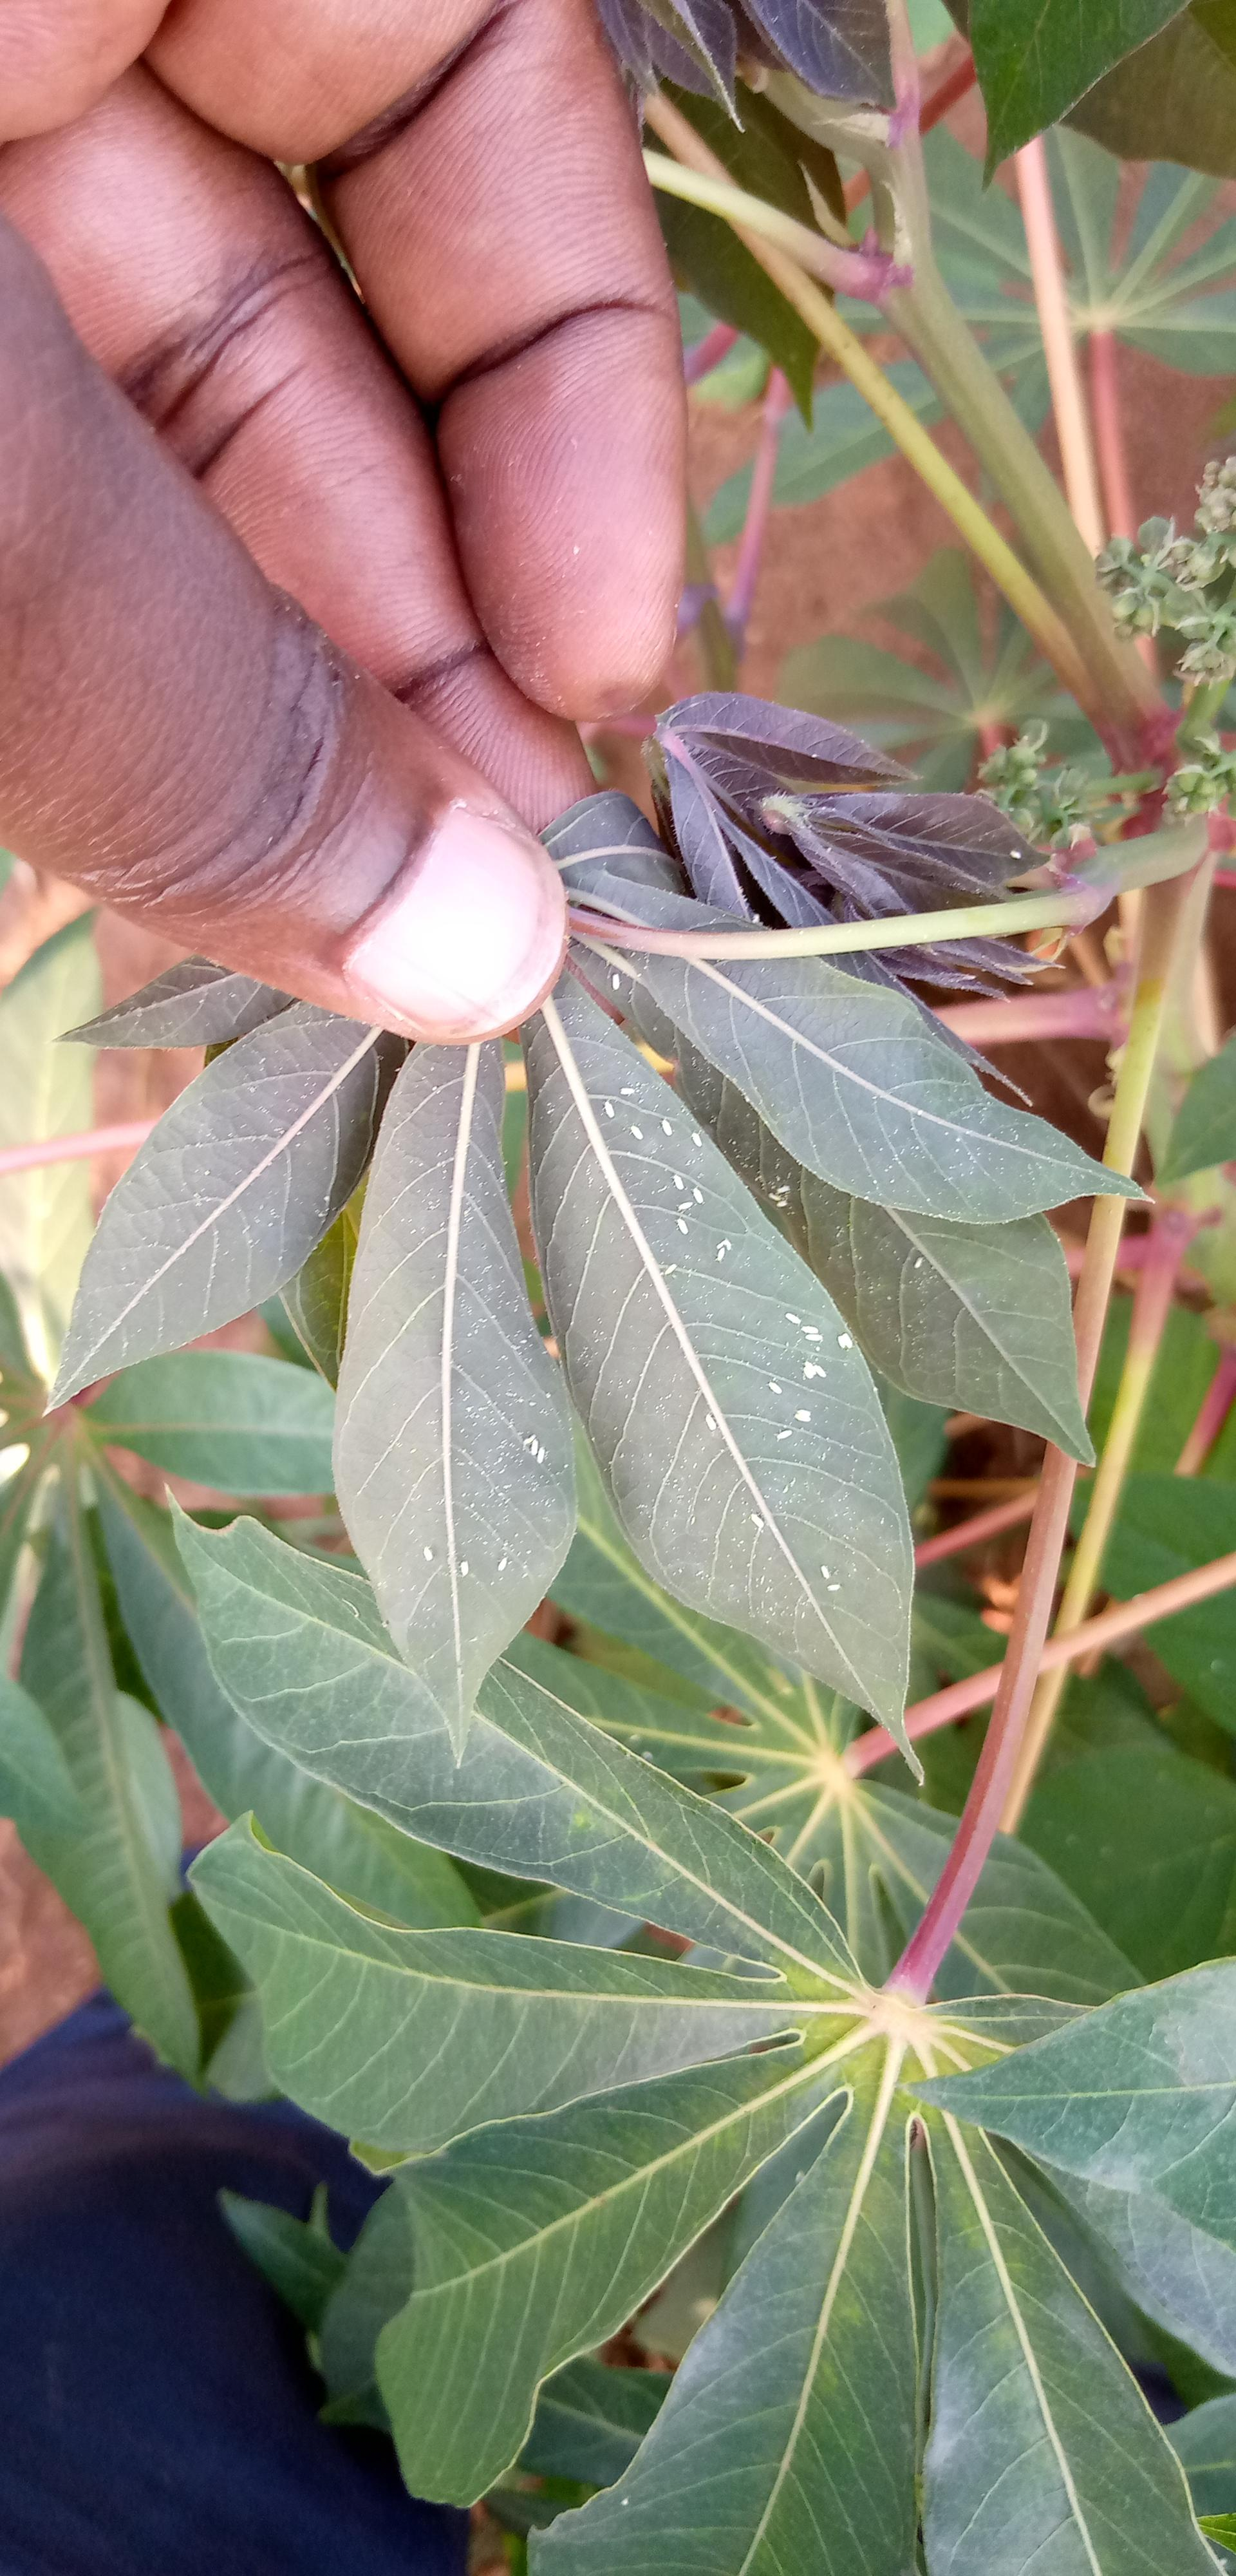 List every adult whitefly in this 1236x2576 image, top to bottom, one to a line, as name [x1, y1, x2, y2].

whitefly [809, 752, 818, 759]
whitefly [1008, 849, 1023, 860]
whitefly [750, 911, 762, 924]
whitefly [610, 972, 623, 991]
whitefly [617, 1084, 636, 1096]
whitefly [603, 1097, 616, 1119]
whitefly [660, 1118, 674, 1137]
whitefly [630, 1123, 644, 1141]
whitefly [690, 1131, 705, 1147]
whitefly [672, 1173, 686, 1191]
whitefly [776, 1183, 791, 1193]
whitefly [690, 1186, 706, 1206]
whitefly [767, 1191, 782, 1202]
whitefly [776, 1199, 789, 1209]
whitefly [677, 1200, 694, 1210]
whitefly [675, 1216, 690, 1235]
whitefly [724, 1238, 733, 1252]
whitefly [716, 1239, 725, 1250]
whitefly [716, 1246, 726, 1262]
whitefly [913, 1255, 925, 1270]
whitefly [664, 1262, 679, 1276]
whitefly [784, 1312, 801, 1325]
whitefly [798, 1324, 820, 1333]
whitefly [843, 1332, 854, 1350]
whitefly [805, 1333, 824, 1341]
whitefly [838, 1335, 845, 1349]
whitefly [815, 1364, 828, 1378]
whitefly [803, 1365, 814, 1379]
whitefly [766, 1380, 783, 1396]
whitefly [796, 1408, 812, 1416]
whitefly [704, 1412, 720, 1433]
whitefly [794, 1414, 812, 1423]
whitefly [774, 1427, 794, 1441]
whitefly [531, 1438, 539, 1456]
whitefly [536, 1446, 547, 1465]
whitefly [749, 1512, 765, 1529]
whitefly [422, 1544, 435, 1562]
whitefly [496, 1555, 510, 1572]
whitefly [458, 1558, 471, 1578]
whitefly [819, 1564, 831, 1579]
whitefly [825, 1582, 842, 1591]
whitefly [619, 2497, 630, 2507]